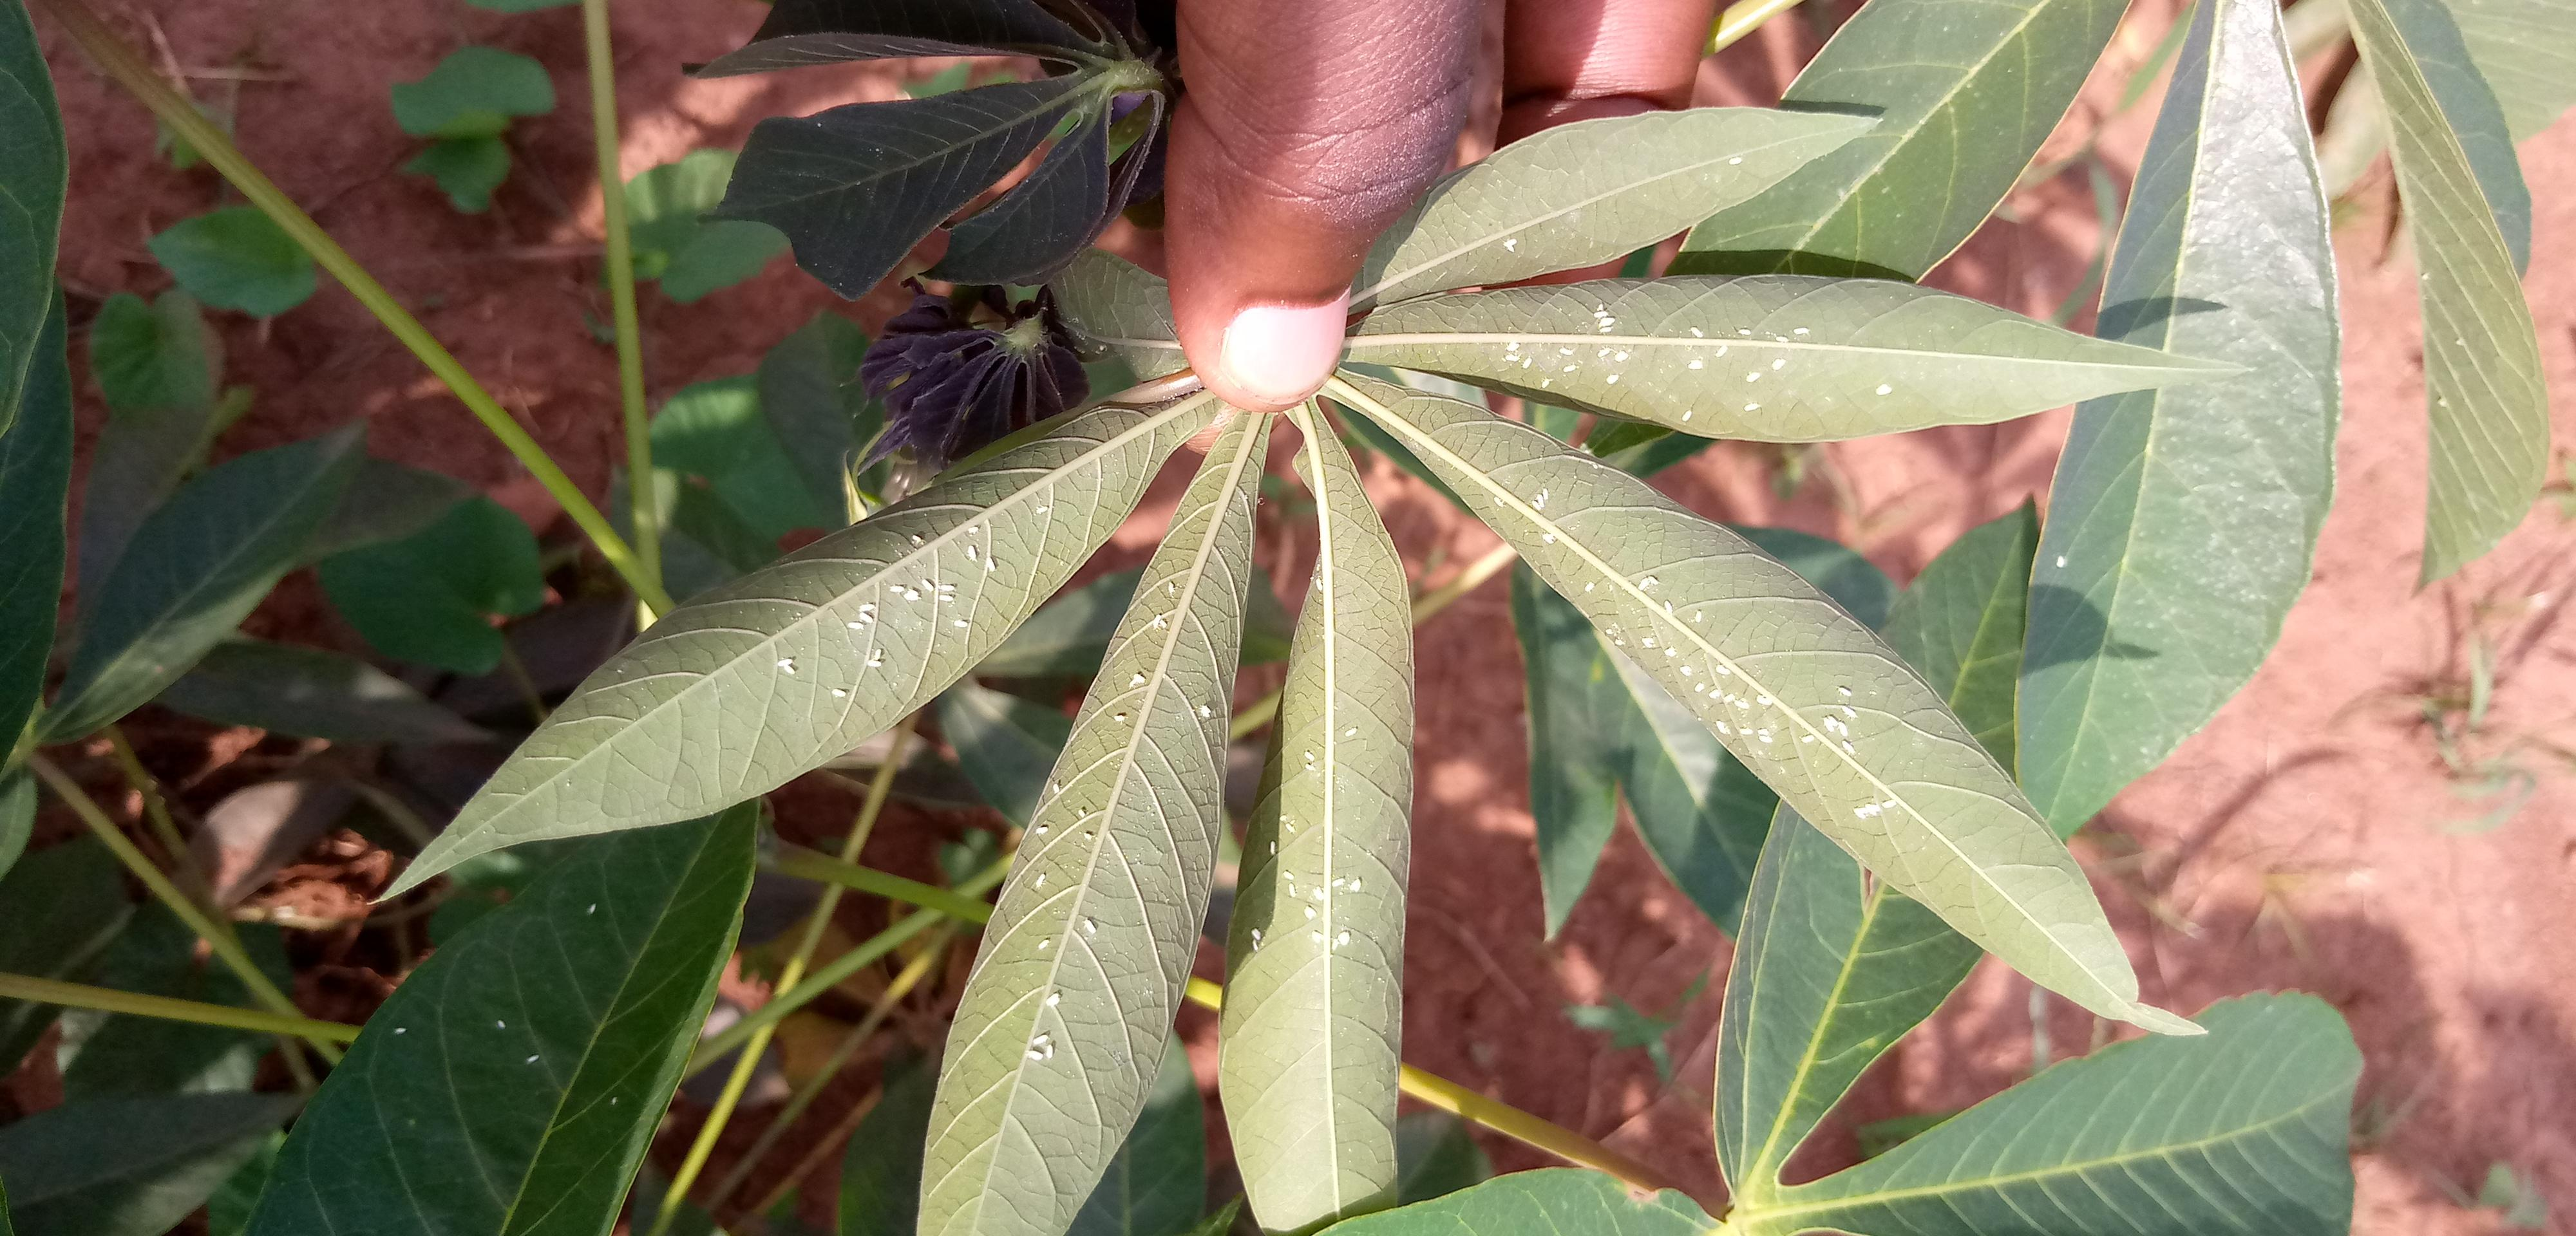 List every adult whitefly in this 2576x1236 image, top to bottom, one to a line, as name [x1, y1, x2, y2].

whitefly [1727, 154, 1745, 166]
whitefly [1502, 237, 1518, 247]
whitefly [1506, 245, 1516, 253]
whitefly [1596, 301, 1607, 312]
whitefly [1592, 310, 1612, 317]
whitefly [1598, 316, 1617, 323]
whitefly [1596, 321, 1615, 328]
whitefly [1688, 325, 1705, 339]
whitefly [1737, 325, 1752, 337]
whitefly [1791, 325, 1811, 337]
whitefly [1598, 326, 1614, 335]
whitefly [1774, 334, 1790, 343]
whitefly [1505, 341, 1522, 352]
whitefly [1712, 342, 1732, 359]
whitefly [1558, 345, 1575, 357]
whitefly [1595, 345, 1612, 359]
whitefly [1615, 349, 1626, 361]
whitefly [1504, 352, 1521, 362]
whitefly [1618, 352, 1629, 363]
whitefly [1520, 355, 1533, 370]
whitefly [1771, 357, 1781, 369]
whitefly [1775, 357, 1786, 372]
whitefly [1689, 359, 1704, 364]
whitefly [1562, 362, 1578, 374]
whitefly [1687, 364, 1705, 371]
whitefly [1745, 369, 1763, 386]
whitefly [1605, 373, 1621, 386]
whitefly [1538, 377, 1554, 391]
whitefly [1875, 382, 1889, 393]
whitefly [1879, 386, 1894, 397]
whitefly [1741, 402, 1764, 413]
whitefly [1680, 408, 1695, 424]
whitefly [1541, 485, 1549, 501]
whitefly [1536, 493, 1546, 509]
whitefly [1492, 494, 1505, 508]
whitefly [1531, 499, 1542, 512]
whitefly [1034, 505, 1050, 514]
whitefly [967, 525, 980, 534]
whitefly [1540, 530, 1555, 545]
whitefly [911, 532, 924, 544]
whitefly [967, 543, 978, 562]
whitefly [2052, 550, 2067, 571]
whitefly [985, 555, 998, 573]
whitefly [1647, 574, 1660, 586]
whitefly [1314, 576, 1323, 592]
whitefly [1636, 576, 1649, 592]
whitefly [920, 577, 935, 594]
whitefly [1167, 578, 1176, 595]
whitefly [1583, 579, 1596, 594]
whitefly [939, 583, 957, 592]
whitefly [888, 585, 905, 593]
whitefly [906, 588, 920, 596]
whitefly [938, 592, 955, 603]
whitefly [904, 594, 920, 601]
whitefly [1663, 598, 1674, 614]
whitefly [857, 602, 876, 612]
whitefly [1692, 608, 1705, 625]
whitefly [858, 611, 875, 625]
whitefly [1151, 613, 1162, 630]
whitefly [1159, 618, 1170, 630]
whitefly [952, 619, 969, 628]
whitefly [846, 621, 866, 631]
whitefly [1604, 626, 1615, 635]
whitefly [1613, 635, 1625, 647]
whitefly [1646, 635, 1655, 644]
whitefly [1642, 637, 1653, 649]
whitefly [1663, 644, 1676, 655]
whitefly [873, 645, 884, 660]
whitefly [1669, 650, 1679, 659]
whitefly [777, 657, 794, 666]
whitefly [866, 659, 882, 668]
whitefly [1713, 662, 1732, 678]
whitefly [783, 664, 797, 676]
whitefly [1678, 664, 1695, 671]
whitefly [1681, 670, 1694, 677]
whitefly [1132, 671, 1148, 684]
whitefly [1128, 678, 1137, 688]
whitefly [1693, 681, 1708, 694]
whitefly [1835, 684, 1854, 699]
whitefly [1706, 686, 1722, 700]
whitefly [829, 686, 848, 700]
whitefly [1722, 692, 1737, 704]
whitefly [1753, 693, 1774, 707]
whitefly [1734, 698, 1753, 714]
whitefly [1200, 704, 1212, 713]
whitefly [1839, 704, 1859, 720]
whitefly [1200, 709, 1211, 718]
whitefly [1112, 713, 1126, 724]
whitefly [1826, 714, 1839, 729]
whitefly [1821, 716, 1836, 735]
whitefly [1714, 719, 1728, 736]
whitefly [1838, 720, 1850, 738]
whitefly [1737, 725, 1754, 736]
whitefly [1343, 726, 1359, 738]
whitefly [1756, 727, 1772, 735]
whitefly [1799, 732, 1817, 745]
whitefly [1757, 735, 1774, 745]
whitefly [1841, 738, 1857, 754]
whitefly [1303, 749, 1316, 762]
whitefly [1303, 762, 1317, 772]
whitefly [1051, 782, 1061, 794]
whitefly [1879, 798, 1899, 809]
whitefly [1866, 801, 1882, 812]
whitefly [1864, 802, 1879, 817]
whitefly [1853, 806, 1868, 815]
whitefly [1852, 807, 1867, 819]
whitefly [1077, 807, 1087, 819]
whitefly [1278, 814, 1289, 822]
whitefly [1283, 821, 1298, 834]
whitefly [1032, 827, 1052, 836]
whitefly [1082, 831, 1095, 841]
whitefly [1269, 838, 1276, 857]
whitefly [1282, 868, 1296, 881]
whitefly [1034, 871, 1046, 890]
whitefly [1332, 875, 1347, 888]
whitefly [1349, 877, 1361, 891]
whitefly [1354, 880, 1362, 894]
whitefly [1288, 881, 1298, 899]
whitefly [1315, 884, 1325, 899]
whitefly [1311, 887, 1323, 902]
whitefly [587, 902, 597, 916]
whitefly [1305, 905, 1318, 917]
whitefly [1303, 908, 1313, 921]
whitefly [1083, 917, 1099, 934]
whitefly [1253, 926, 1262, 936]
whitefly [1337, 928, 1347, 942]
whitefly [1250, 928, 1261, 941]
whitefly [1311, 930, 1324, 941]
whitefly [1311, 933, 1321, 944]
whitefly [1344, 933, 1351, 946]
whitefly [1036, 937, 1052, 951]
whitefly [1251, 938, 1260, 952]
whitefly [1331, 938, 1340, 950]
whitefly [1046, 992, 1061, 1002]
whitefly [1048, 996, 1061, 1007]
whitefly [496, 1017, 509, 1031]
whitefly [393, 1025, 408, 1035]
whitefly [1032, 1033, 1050, 1047]
whitefly [1045, 1043, 1056, 1060]
whitefly [1025, 1047, 1044, 1062]
whitefly [524, 1051, 542, 1065]